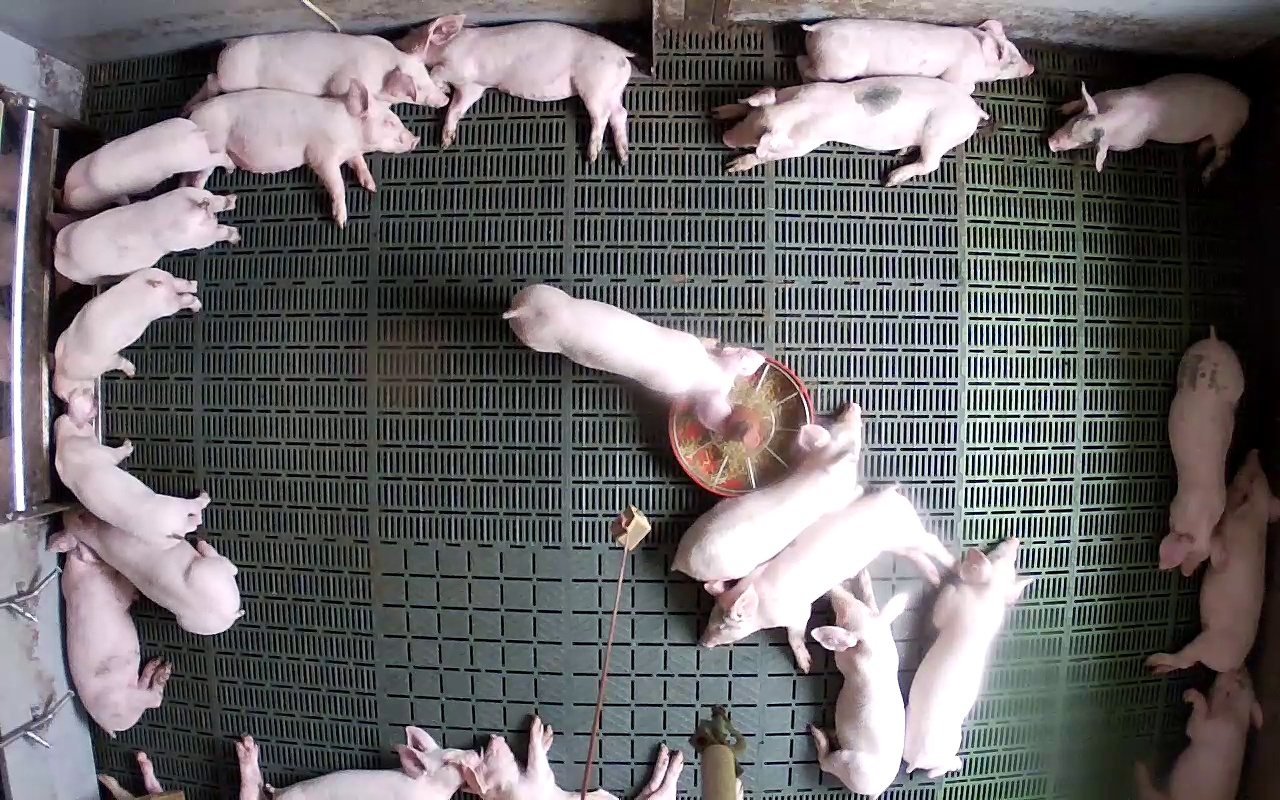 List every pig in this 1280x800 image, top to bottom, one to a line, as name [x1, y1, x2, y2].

pig [394, 14, 639, 167]
pig [795, 18, 1036, 95]
pig [183, 29, 451, 111]
pig [1048, 76, 1252, 182]
pig [713, 77, 990, 189]
pig [178, 78, 419, 231]
pig [51, 118, 238, 218]
pig [47, 187, 242, 295]
pig [43, 268, 202, 428]
pig [503, 281, 765, 434]
pig [1157, 327, 1245, 579]
pig [672, 403, 864, 582]
pig [51, 415, 210, 548]
pig [1143, 446, 1278, 679]
pig [696, 477, 957, 675]
pig [46, 504, 246, 638]
pig [903, 537, 1036, 778]
pig [63, 542, 173, 740]
pig [808, 571, 910, 797]
pig [1131, 664, 1263, 799]
pig [460, 717, 684, 799]
pig [264, 724, 484, 799]
pig [95, 732, 269, 799]